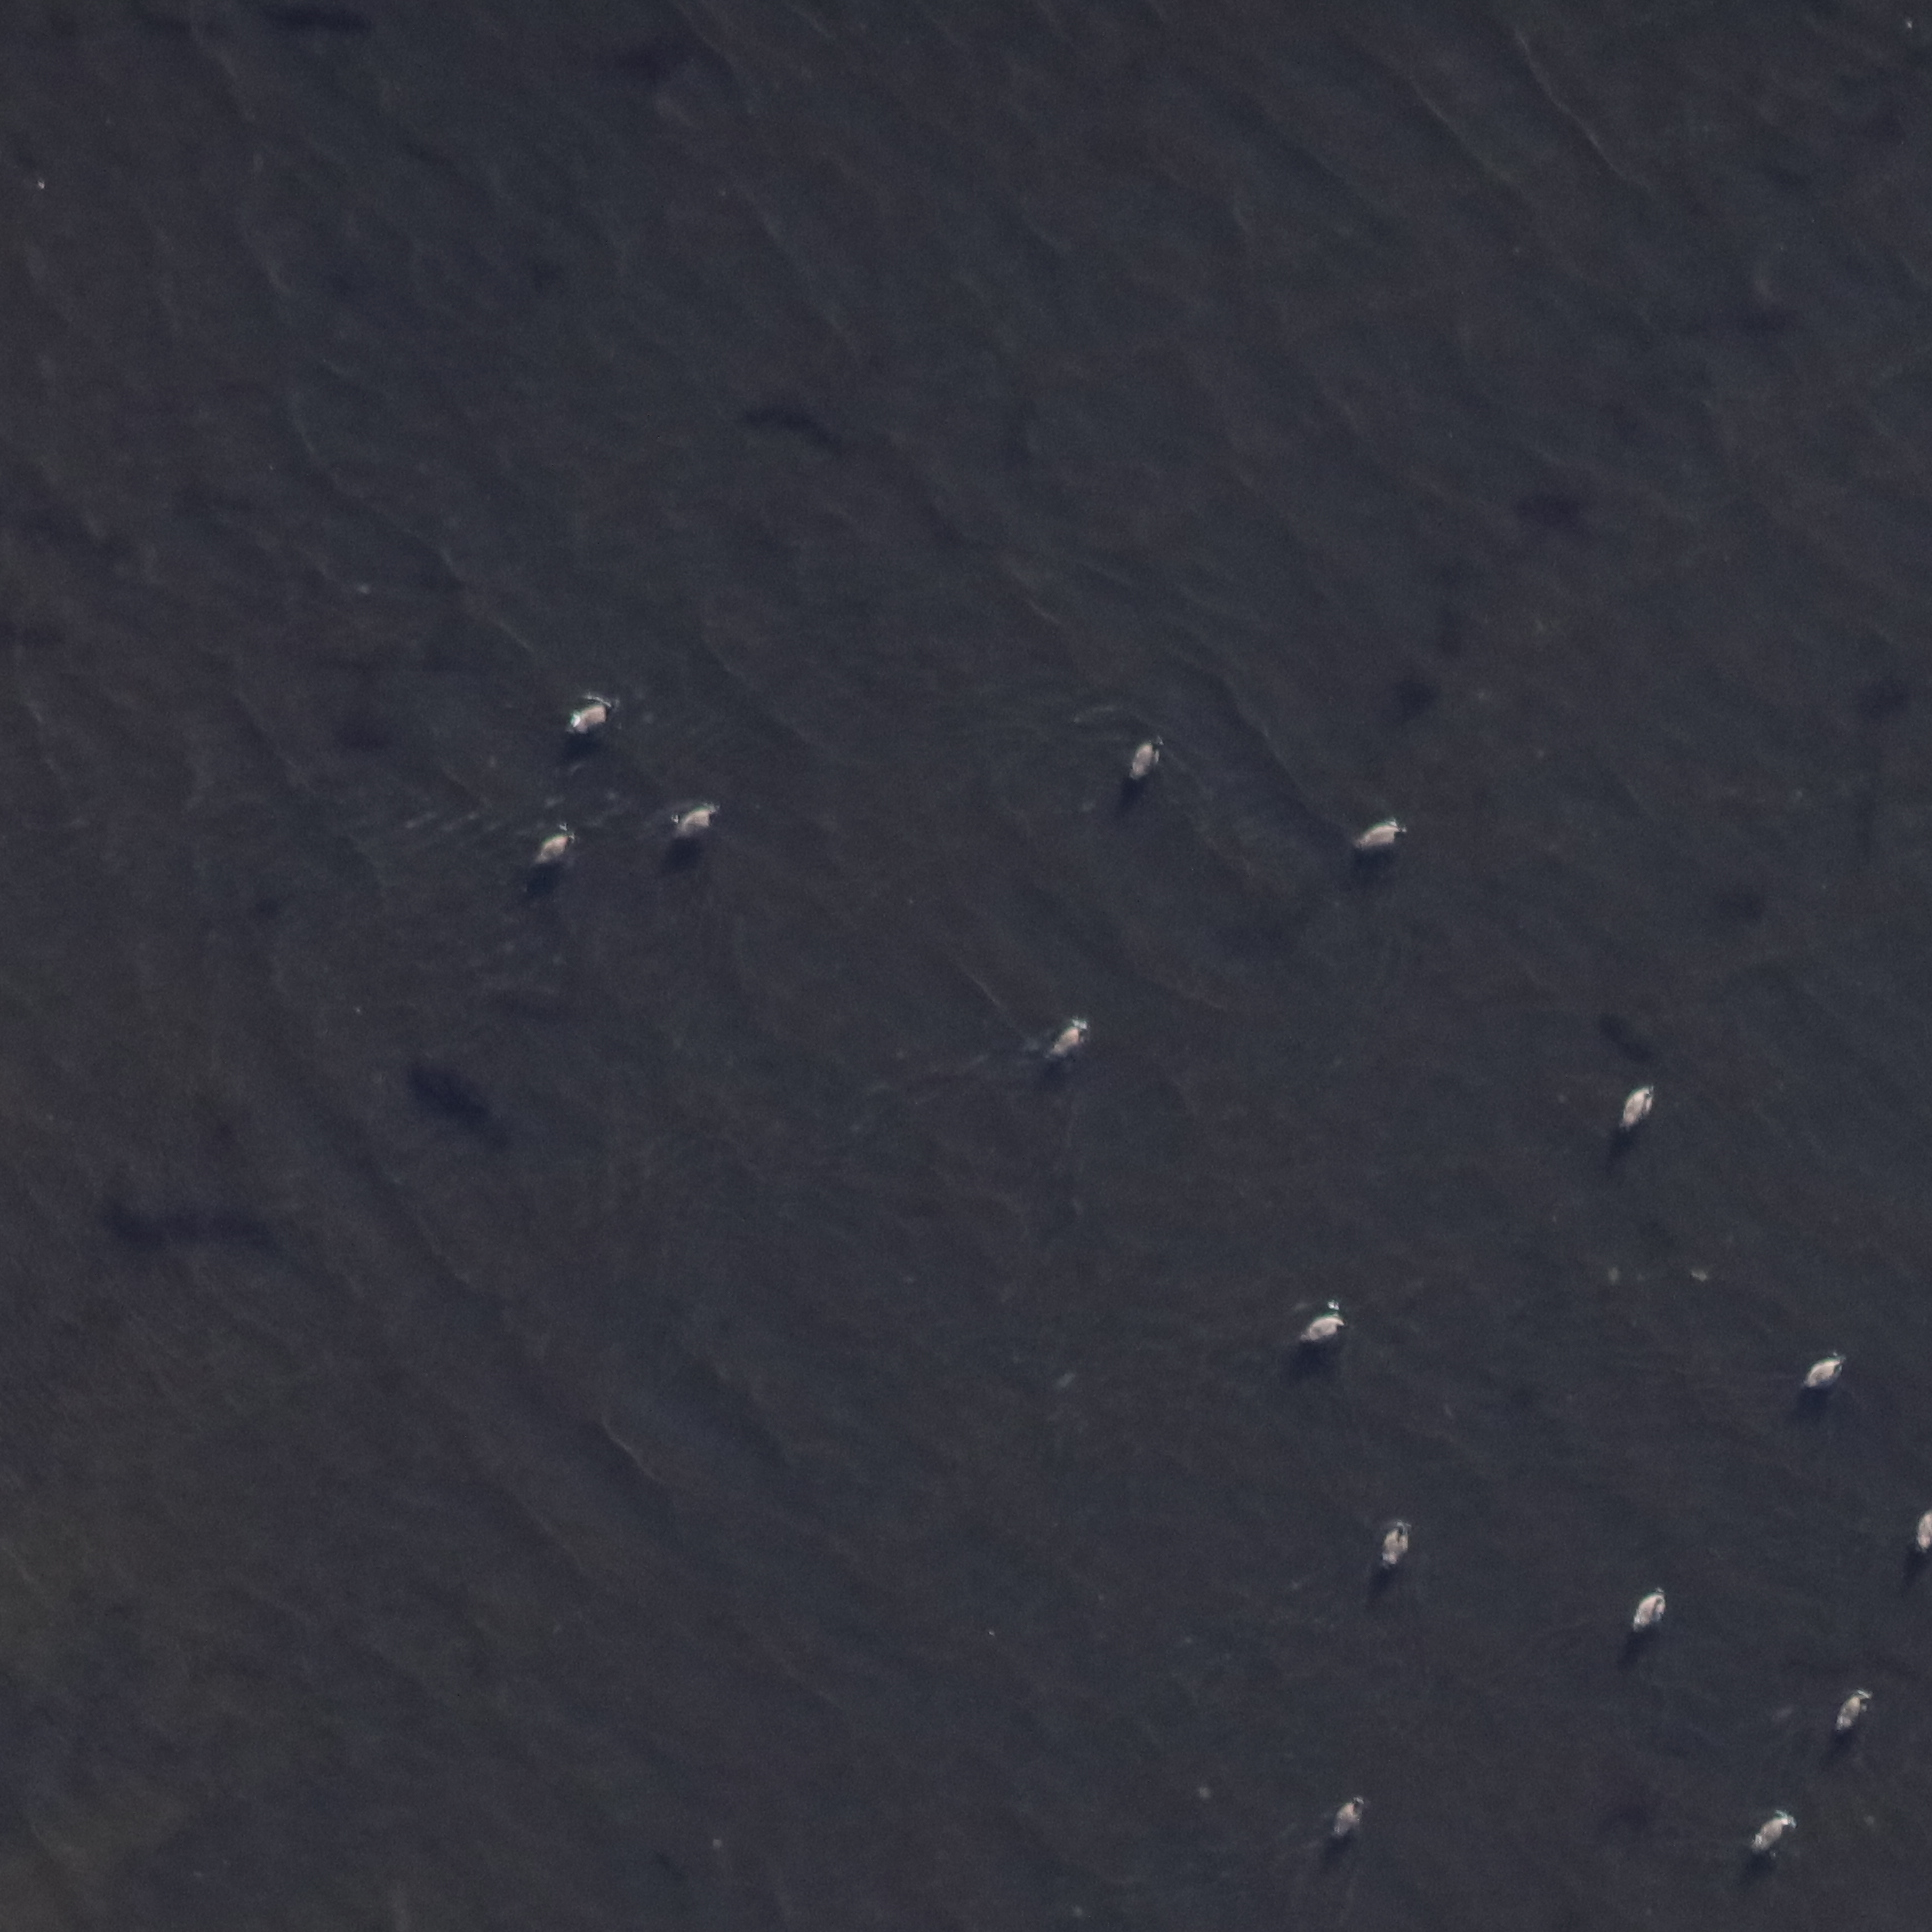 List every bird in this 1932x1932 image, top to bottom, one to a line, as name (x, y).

Canada goose (593, 723)
Canada goose (1146, 760)
Canada goose (694, 819)
Canada goose (1375, 840)
Canada goose (556, 851)
Canada goose (1064, 1047)
Canada goose (1639, 1111)
Canada goose (1323, 1327)
Canada goose (1826, 1377)
Canada goose (1927, 1529)
Canada goose (1391, 1548)
Canada goose (1652, 1608)
Canada goose (1853, 1713)
Canada goose (1347, 1823)
Canada goose (1774, 1831)